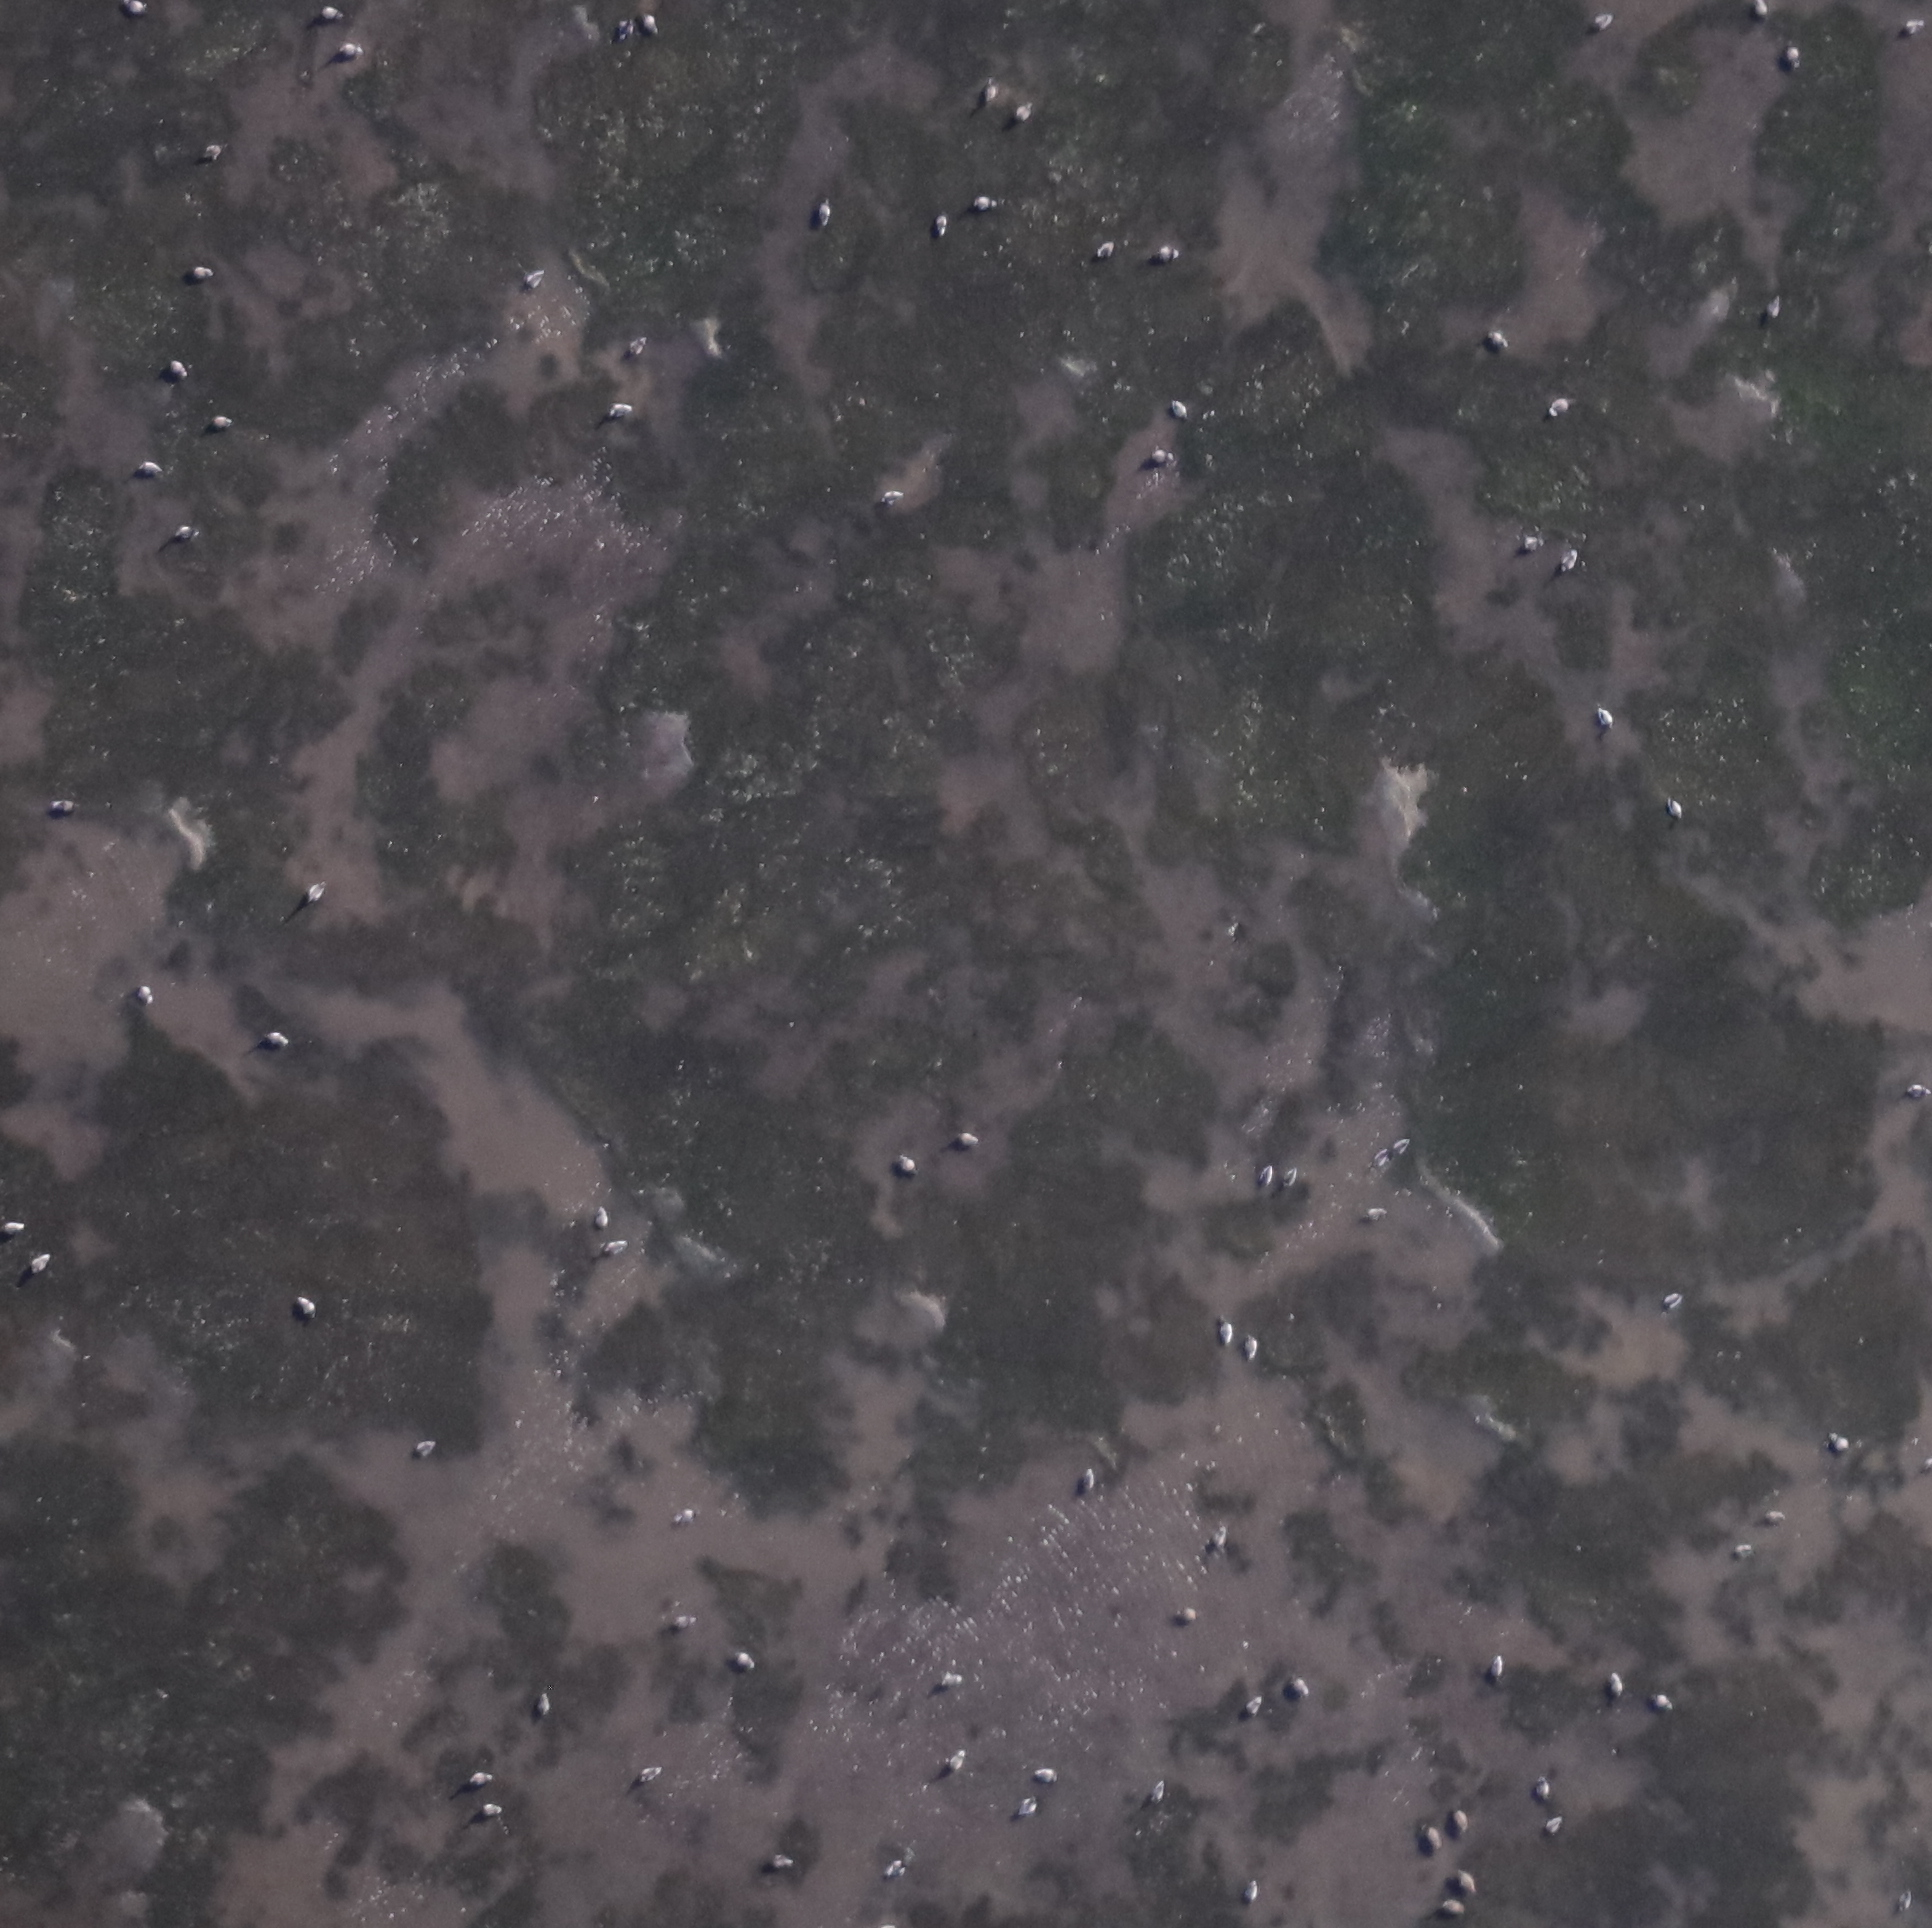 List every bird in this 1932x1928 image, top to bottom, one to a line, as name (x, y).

brant (133, 6)
brant (1761, 9)
brant (329, 12)
brant (1606, 20)
brant (1913, 25)
brant (653, 27)
brant (622, 32)
brant (350, 51)
brant (1793, 56)
brant (990, 91)
brant (1025, 114)
brant (212, 152)
brant (984, 203)
brant (826, 212)
brant (939, 225)
brant (1103, 251)
brant (1164, 254)
brant (203, 272)
brant (533, 281)
brant (1773, 309)
brant (1496, 339)
brant (638, 347)
brant (177, 368)
brant (1558, 406)
brant (1179, 410)
brant (619, 411)
brant (218, 421)
brant (1161, 455)
brant (152, 469)
brant (892, 497)
brant (186, 534)
brant (1534, 540)
brant (1571, 560)
brant (1605, 718)
brant (63, 807)
brant (1673, 808)
brant (315, 892)
brant (144, 994)
brant (277, 1041)
brant (1918, 1092)
brant (966, 1138)
brant (1402, 1145)
brant (1381, 1157)
brant (907, 1163)
brant (1266, 1176)
brant (1286, 1177)
brant (1376, 1214)
brant (603, 1220)
brant (14, 1228)
brant (617, 1246)
brant (39, 1264)
brant (1672, 1302)
brant (307, 1307)
brant (1226, 1332)
brant (1251, 1347)
brant (1838, 1442)
brant (424, 1449)
brant (1088, 1481)
brant (684, 1516)
Canada goose (1774, 1517)
brant (1221, 1535)
Canada goose (1737, 1549)
Canada goose (1189, 1614)
brant (684, 1623)
brant (745, 1661)
brant (1496, 1669)
brant (950, 1680)
Canada goose (1299, 1686)
brant (1619, 1687)
brant (1661, 1704)
brant (542, 1706)
brant (1253, 1707)
brant (954, 1763)
brant (1045, 1774)
brant (648, 1775)
brant (481, 1779)
brant (1542, 1789)
brant (1158, 1792)
brant (1027, 1808)
brant (491, 1813)
Canada goose (1460, 1819)
brant (1550, 1825)
Canada goose (1434, 1837)
brant (787, 1864)
brant (894, 1869)
Canada goose (1466, 1881)
brant (1250, 1893)
brant (1902, 1901)
Canada goose (1451, 1905)